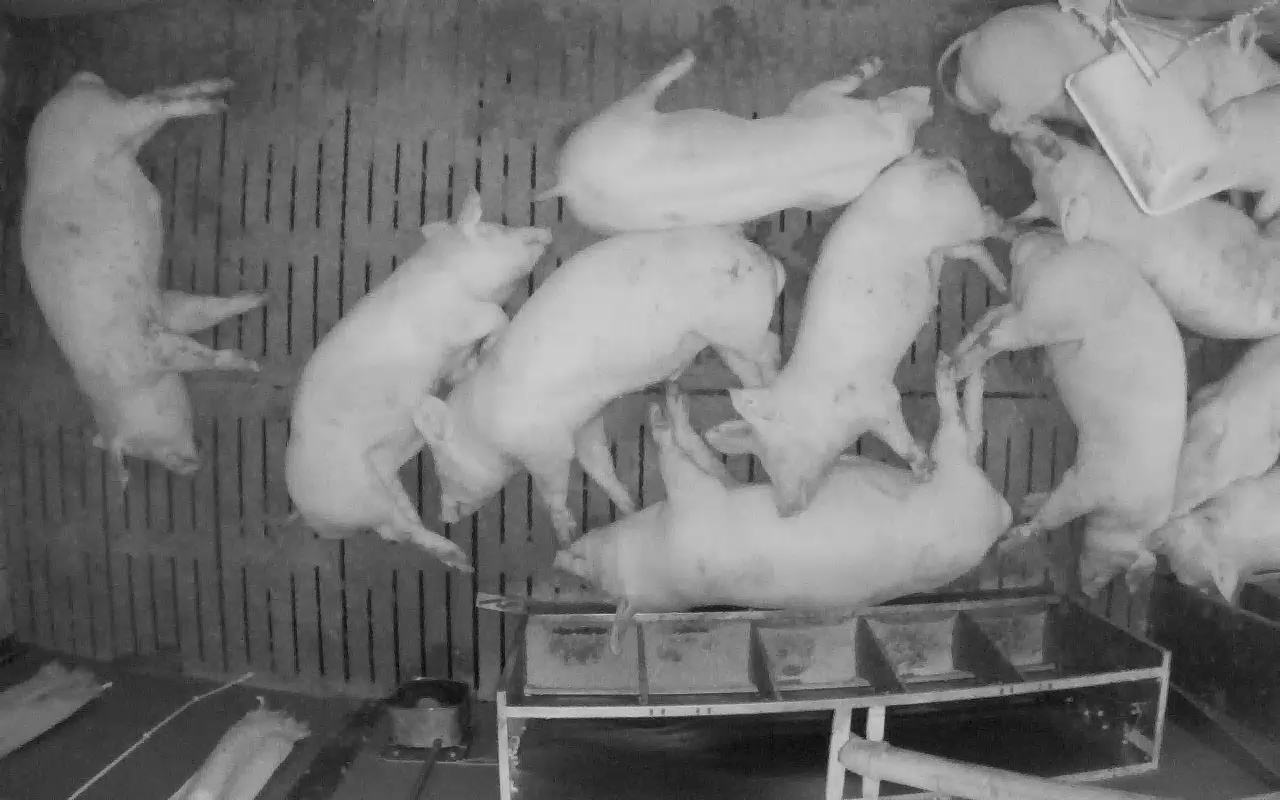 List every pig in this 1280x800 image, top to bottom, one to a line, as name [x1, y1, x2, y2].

pig [943, 2, 1277, 145]
pig [525, 51, 939, 235]
pig [18, 67, 269, 485]
pig [1198, 85, 1279, 223]
pig [1009, 128, 1279, 343]
pig [707, 149, 1025, 519]
pig [277, 183, 551, 579]
pig [411, 229, 792, 552]
pig [947, 230, 1186, 599]
pig [1160, 336, 1278, 516]
pig [550, 352, 1013, 659]
pig [1144, 465, 1279, 605]